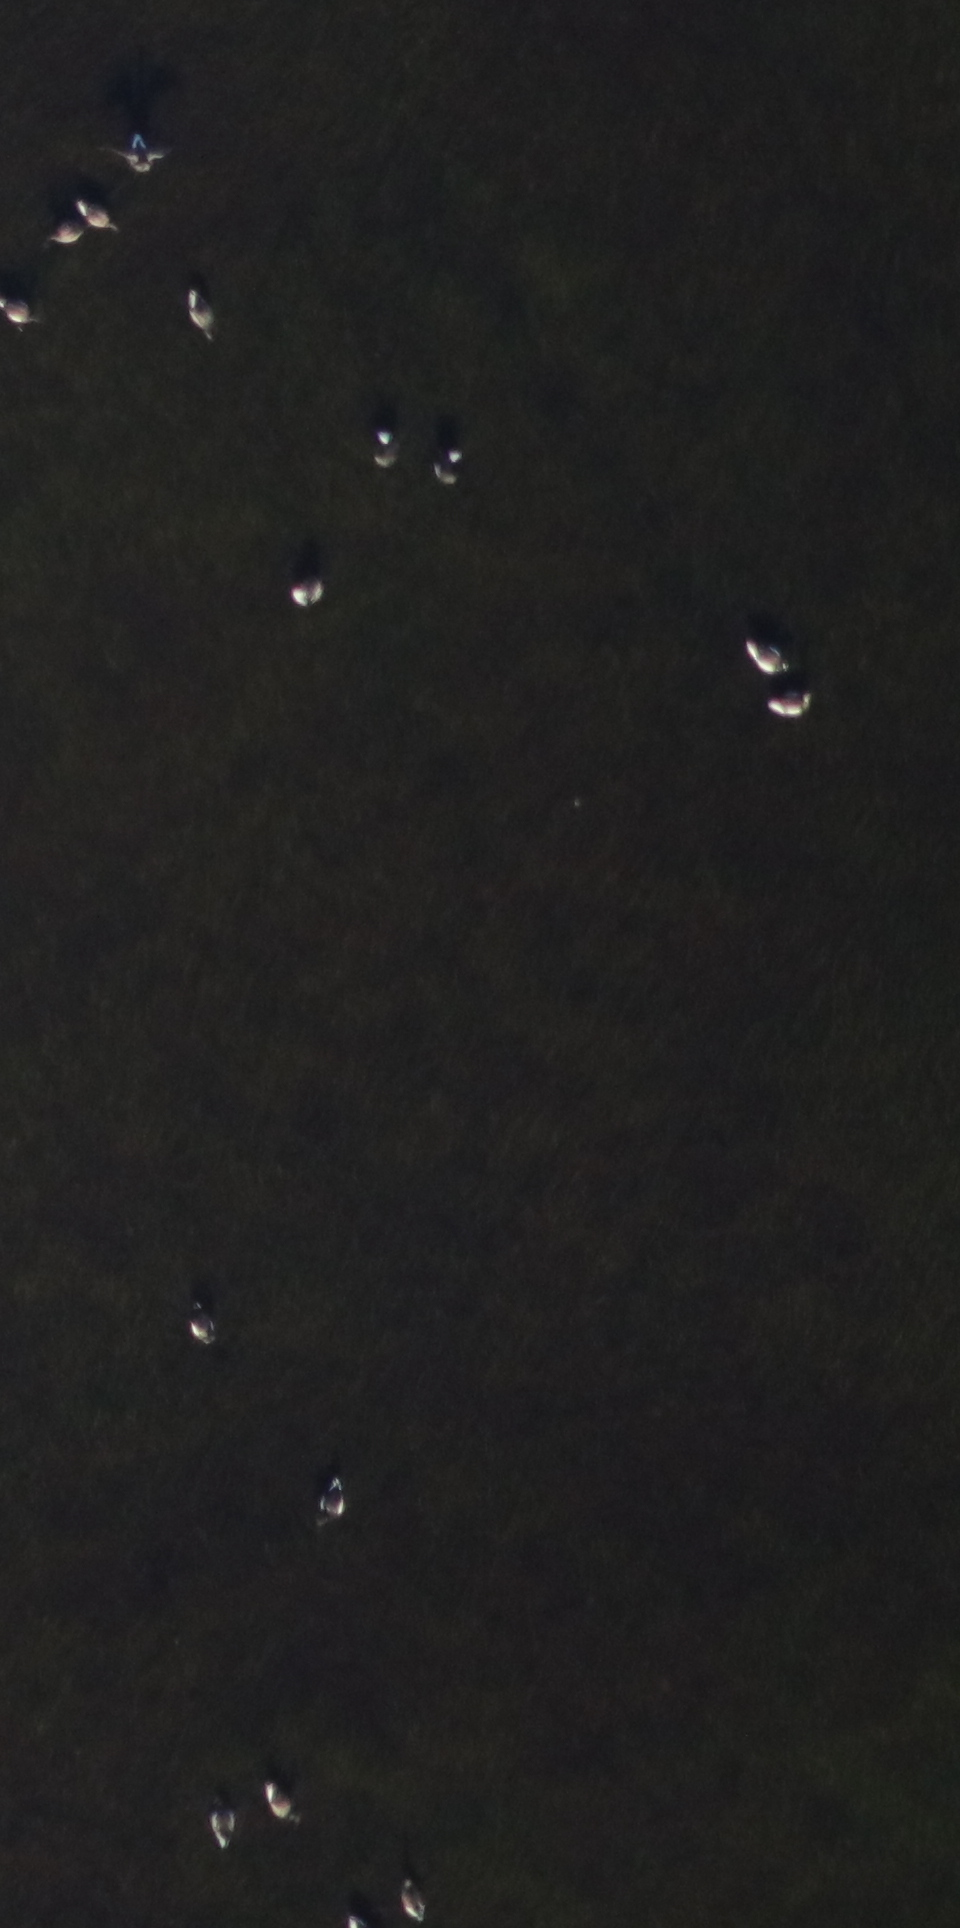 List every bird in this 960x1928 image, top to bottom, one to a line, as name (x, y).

brant (138, 151)
brant (93, 213)
brant (66, 233)
brant (16, 309)
brant (203, 315)
brant (383, 449)
brant (450, 466)
brant (307, 590)
brant (767, 657)
brant (789, 703)
brant (203, 1324)
brant (333, 1501)
brant (278, 1802)
brant (222, 1824)
brant (412, 1902)